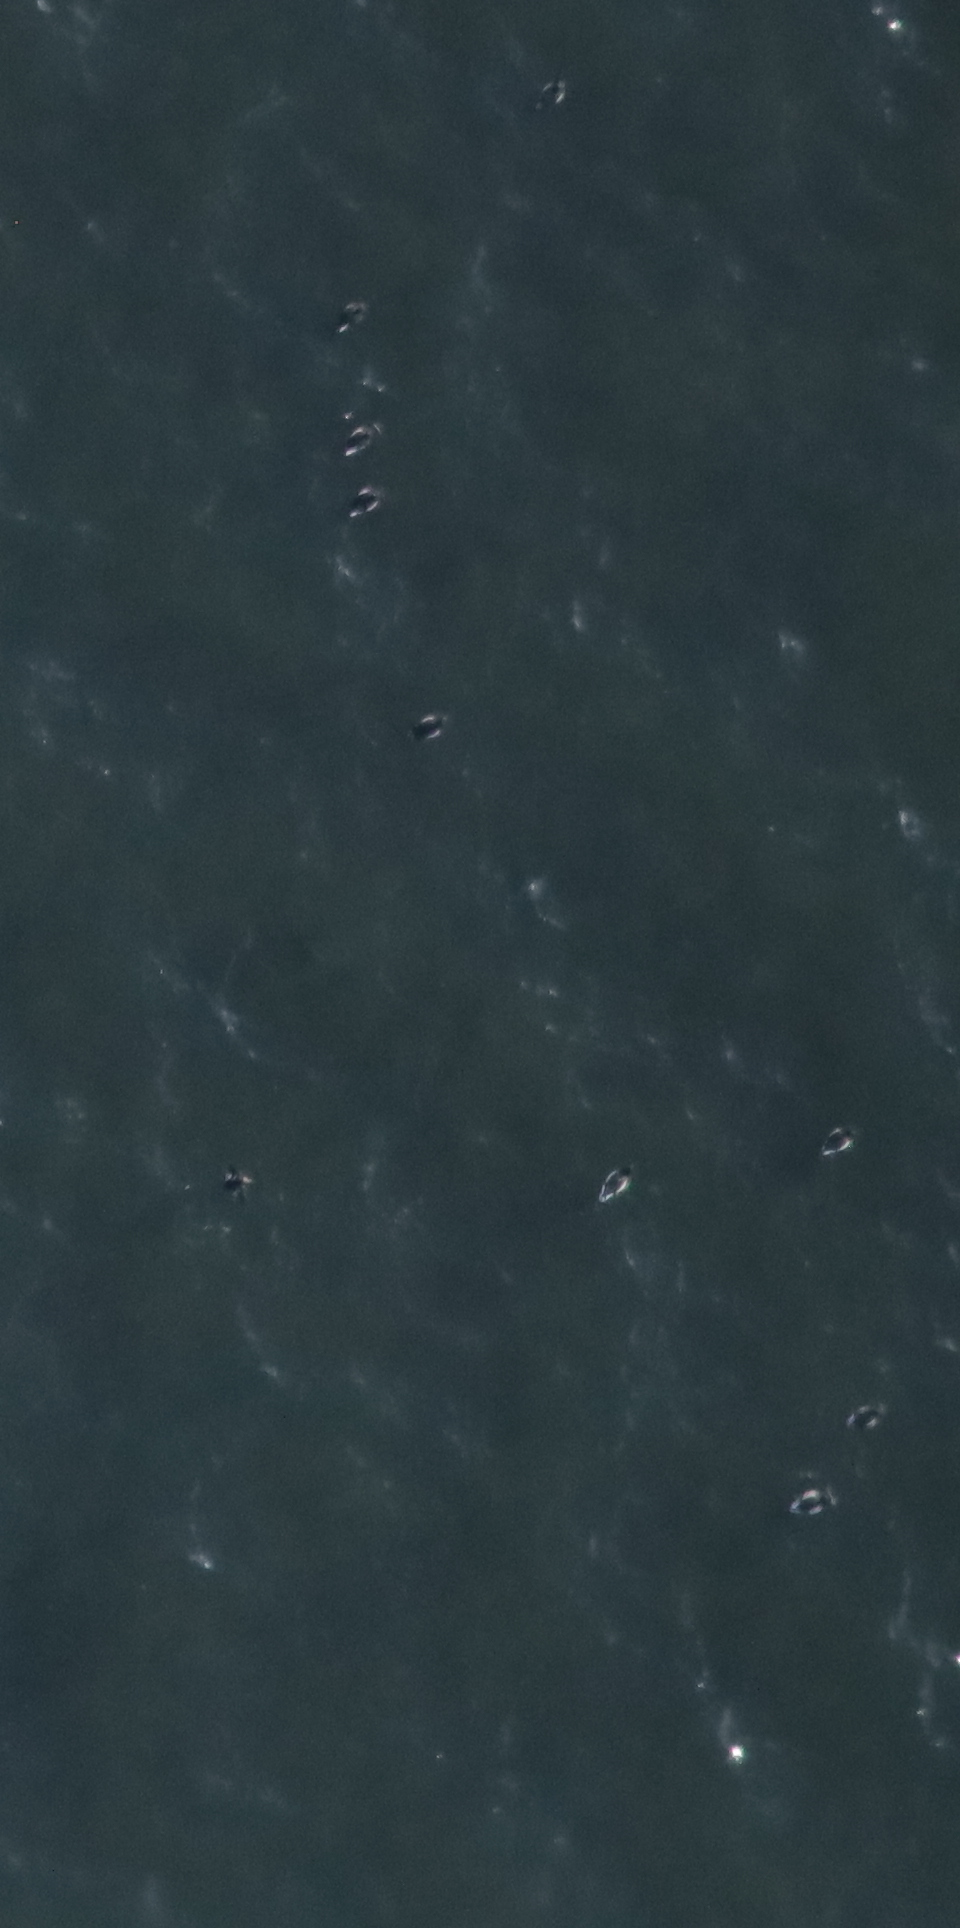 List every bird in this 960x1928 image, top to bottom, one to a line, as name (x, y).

brant (546, 92)
brant (347, 316)
brant (364, 443)
brant (364, 497)
brant (428, 728)
brant (836, 1141)
brant (233, 1178)
brant (616, 1182)
brant (865, 1416)
brant (812, 1500)